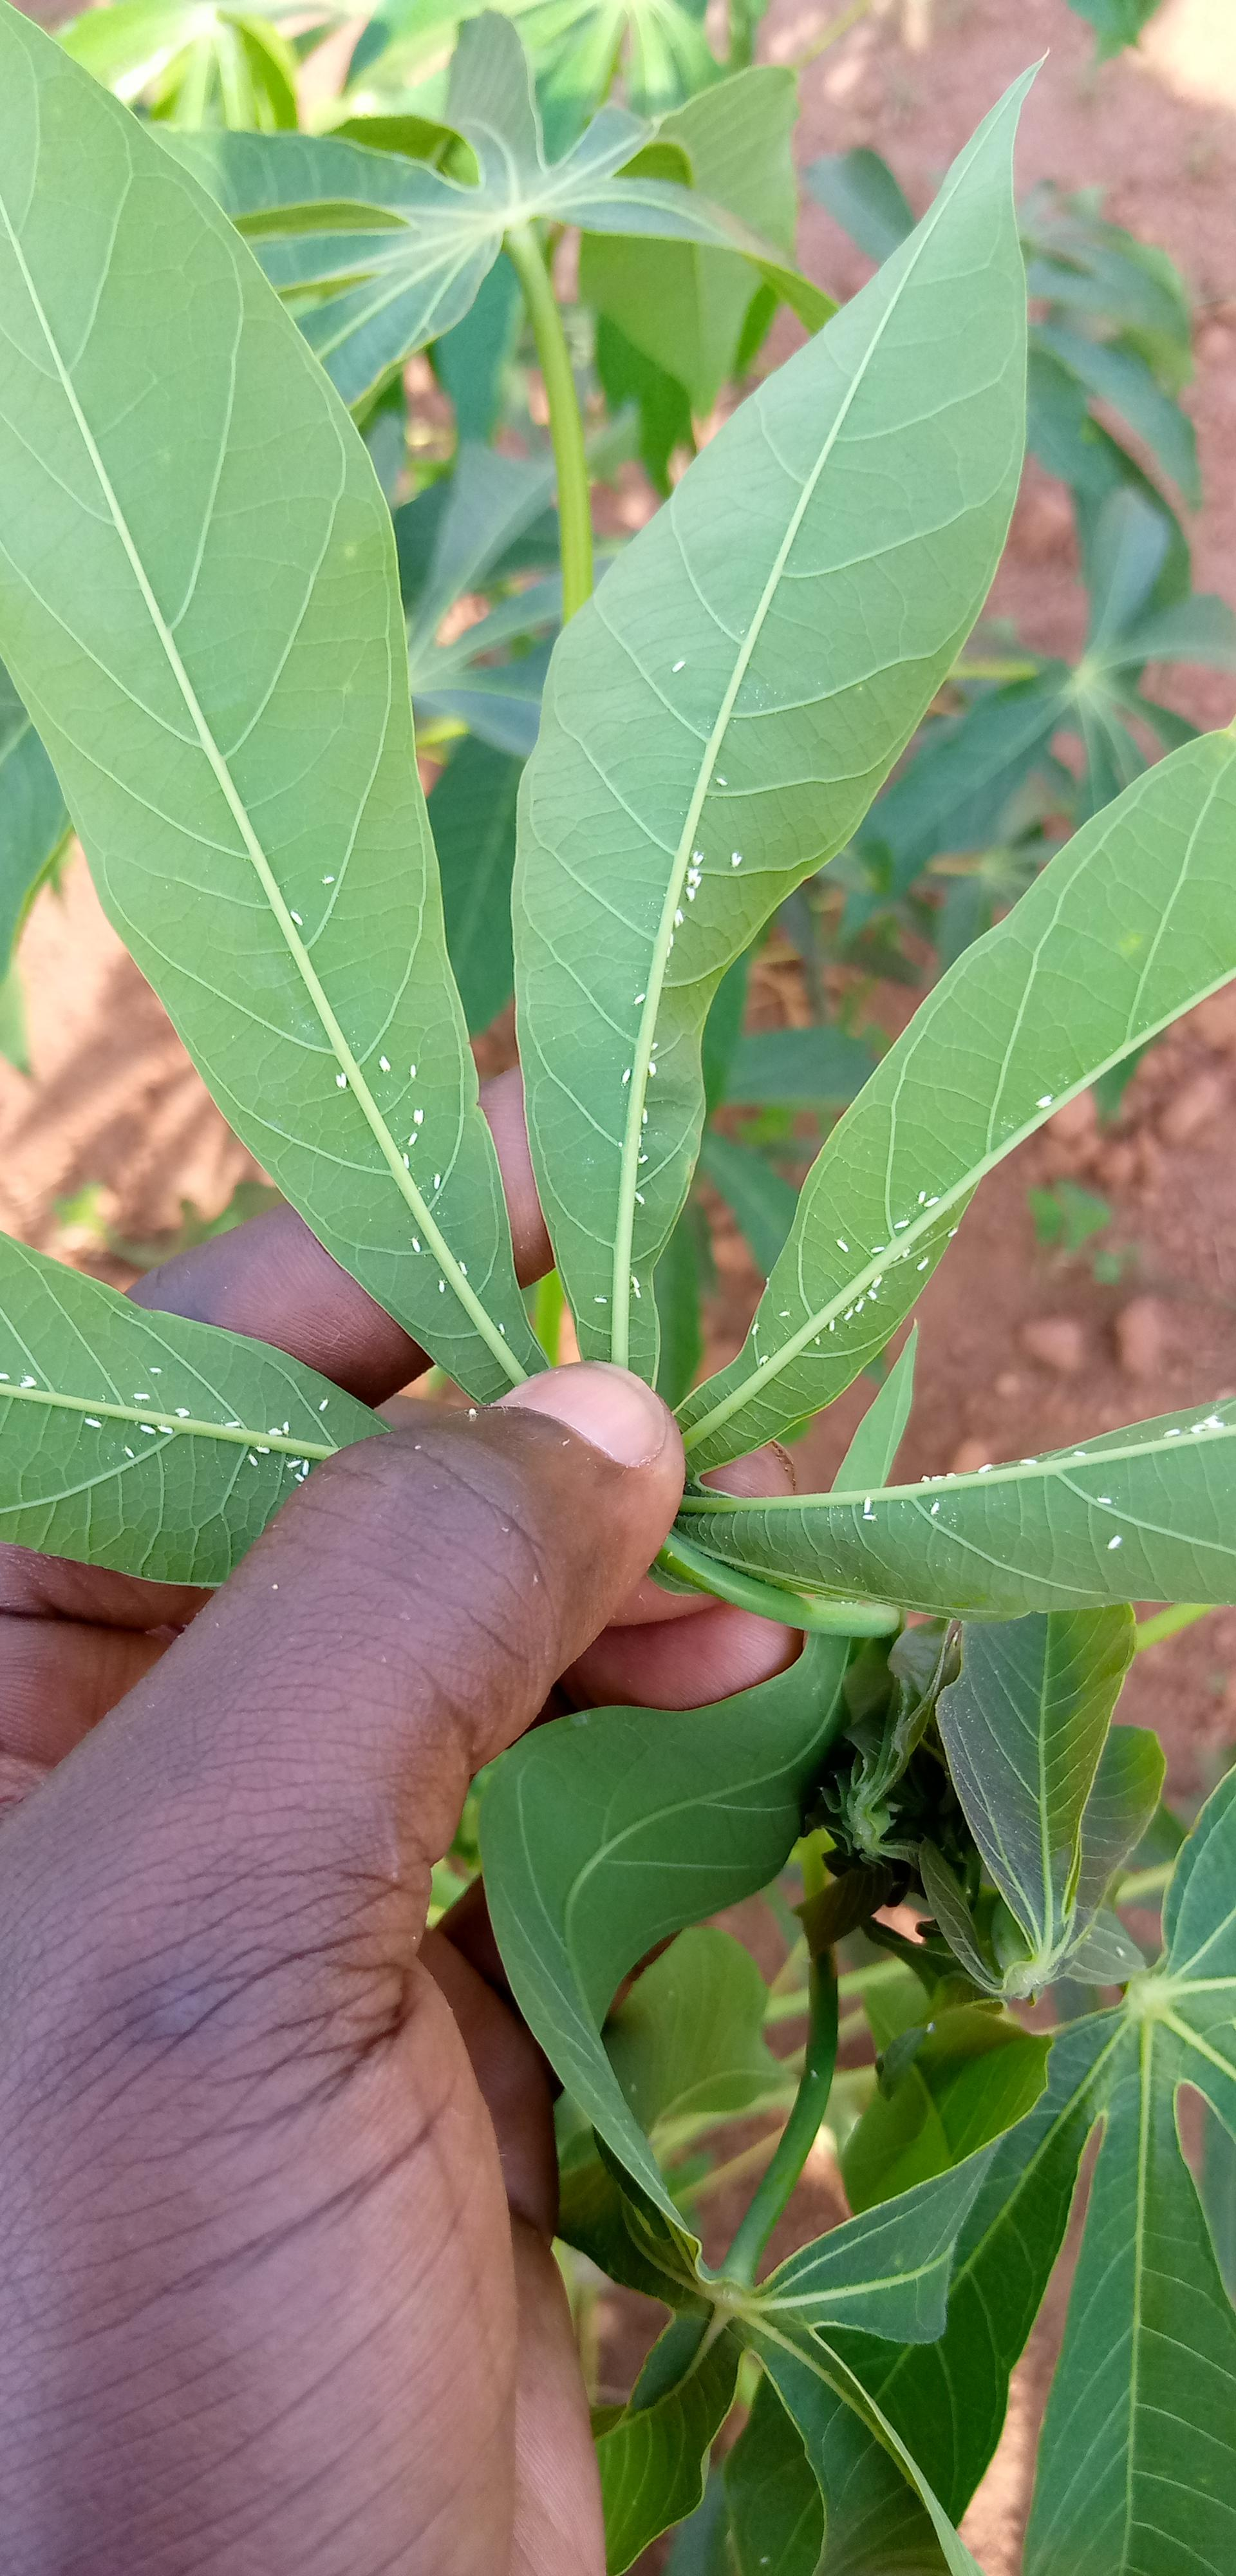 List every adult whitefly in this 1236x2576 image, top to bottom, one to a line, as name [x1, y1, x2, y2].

whitefly [669, 658, 686, 674]
whitefly [714, 776, 729, 788]
whitefly [692, 850, 698, 866]
whitefly [731, 851, 737, 869]
whitefly [695, 854, 704, 866]
whitefly [736, 855, 742, 868]
whitefly [693, 867, 699, 883]
whitefly [687, 868, 693, 885]
whitefly [319, 875, 337, 886]
whitefly [695, 875, 702, 889]
whitefly [685, 886, 695, 903]
whitefly [676, 909, 685, 925]
whitefly [288, 909, 306, 928]
whitefly [673, 913, 680, 929]
whitefly [632, 992, 646, 1007]
whitefly [650, 1041, 660, 1052]
whitefly [380, 1054, 392, 1072]
whitefly [377, 1059, 387, 1073]
whitefly [648, 1059, 658, 1079]
whitefly [407, 1063, 418, 1079]
whitefly [620, 1066, 632, 1086]
whitefly [341, 1072, 348, 1090]
whitefly [334, 1074, 341, 1088]
whitefly [1035, 1095, 1053, 1108]
whitefly [1038, 1100, 1053, 1110]
whitefly [640, 1106, 650, 1126]
whitefly [412, 1107, 418, 1125]
whitefly [418, 1108, 425, 1126]
whitefly [405, 1132, 419, 1148]
whitefly [401, 1151, 410, 1171]
whitefly [637, 1153, 650, 1166]
whitefly [432, 1170, 442, 1191]
whitefly [916, 1189, 927, 1206]
whitefly [634, 1189, 647, 1208]
whitefly [921, 1195, 941, 1209]
whitefly [892, 1218, 911, 1229]
whitefly [946, 1226, 959, 1239]
whitefly [409, 1235, 423, 1255]
whitefly [834, 1237, 850, 1255]
whitefly [869, 1244, 886, 1255]
whitefly [915, 1255, 930, 1273]
whitefly [458, 1260, 469, 1277]
whitefly [630, 1274, 641, 1288]
whitefly [869, 1275, 884, 1290]
whitefly [436, 1277, 447, 1295]
whitefly [632, 1287, 643, 1300]
whitefly [865, 1289, 878, 1302]
whitefly [591, 1295, 608, 1305]
whitefly [854, 1297, 865, 1314]
whitefly [841, 1307, 854, 1321]
whitefly [777, 1310, 792, 1318]
whitefly [827, 1318, 836, 1333]
whitefly [497, 1321, 507, 1337]
whitefly [750, 1322, 760, 1338]
whitefly [812, 1336, 821, 1347]
whitefly [758, 1354, 769, 1367]
whitefly [147, 1366, 164, 1375]
whitefly [1, 1372, 10, 1381]
whitefly [23, 1374, 35, 1381]
whitefly [18, 1381, 39, 1389]
whitefly [131, 1391, 152, 1401]
whitefly [317, 1396, 330, 1412]
whitefly [467, 1406, 478, 1418]
whitefly [173, 1406, 187, 1413]
whitefly [178, 1410, 192, 1417]
whitefly [1203, 1414, 1218, 1425]
whitefly [82, 1416, 103, 1429]
whitefly [282, 1419, 290, 1435]
whitefly [225, 1420, 241, 1429]
whitefly [1208, 1421, 1226, 1430]
whitefly [156, 1423, 175, 1436]
whitefly [138, 1424, 156, 1436]
whitefly [267, 1427, 279, 1433]
whitefly [1190, 1427, 1201, 1434]
whitefly [1161, 1428, 1181, 1439]
whitefly [269, 1430, 283, 1436]
whitefly [122, 1444, 135, 1459]
whitefly [254, 1446, 271, 1455]
whitefly [1071, 1449, 1087, 1457]
whitefly [247, 1453, 260, 1468]
whitefly [301, 1457, 311, 1477]
whitefly [1018, 1457, 1038, 1466]
whitefly [286, 1459, 302, 1470]
whitefly [977, 1463, 994, 1474]
whitefly [944, 1472, 957, 1479]
whitefly [294, 1472, 306, 1484]
whitefly [919, 1474, 930, 1483]
whitefly [931, 1474, 944, 1480]
whitefly [861, 1495, 872, 1513]
whitefly [1095, 1495, 1113, 1506]
whitefly [928, 1501, 940, 1517]
whitefly [860, 1513, 877, 1523]
whitefly [1105, 1534, 1125, 1552]
whitefly [1115, 1944, 1125, 1959]